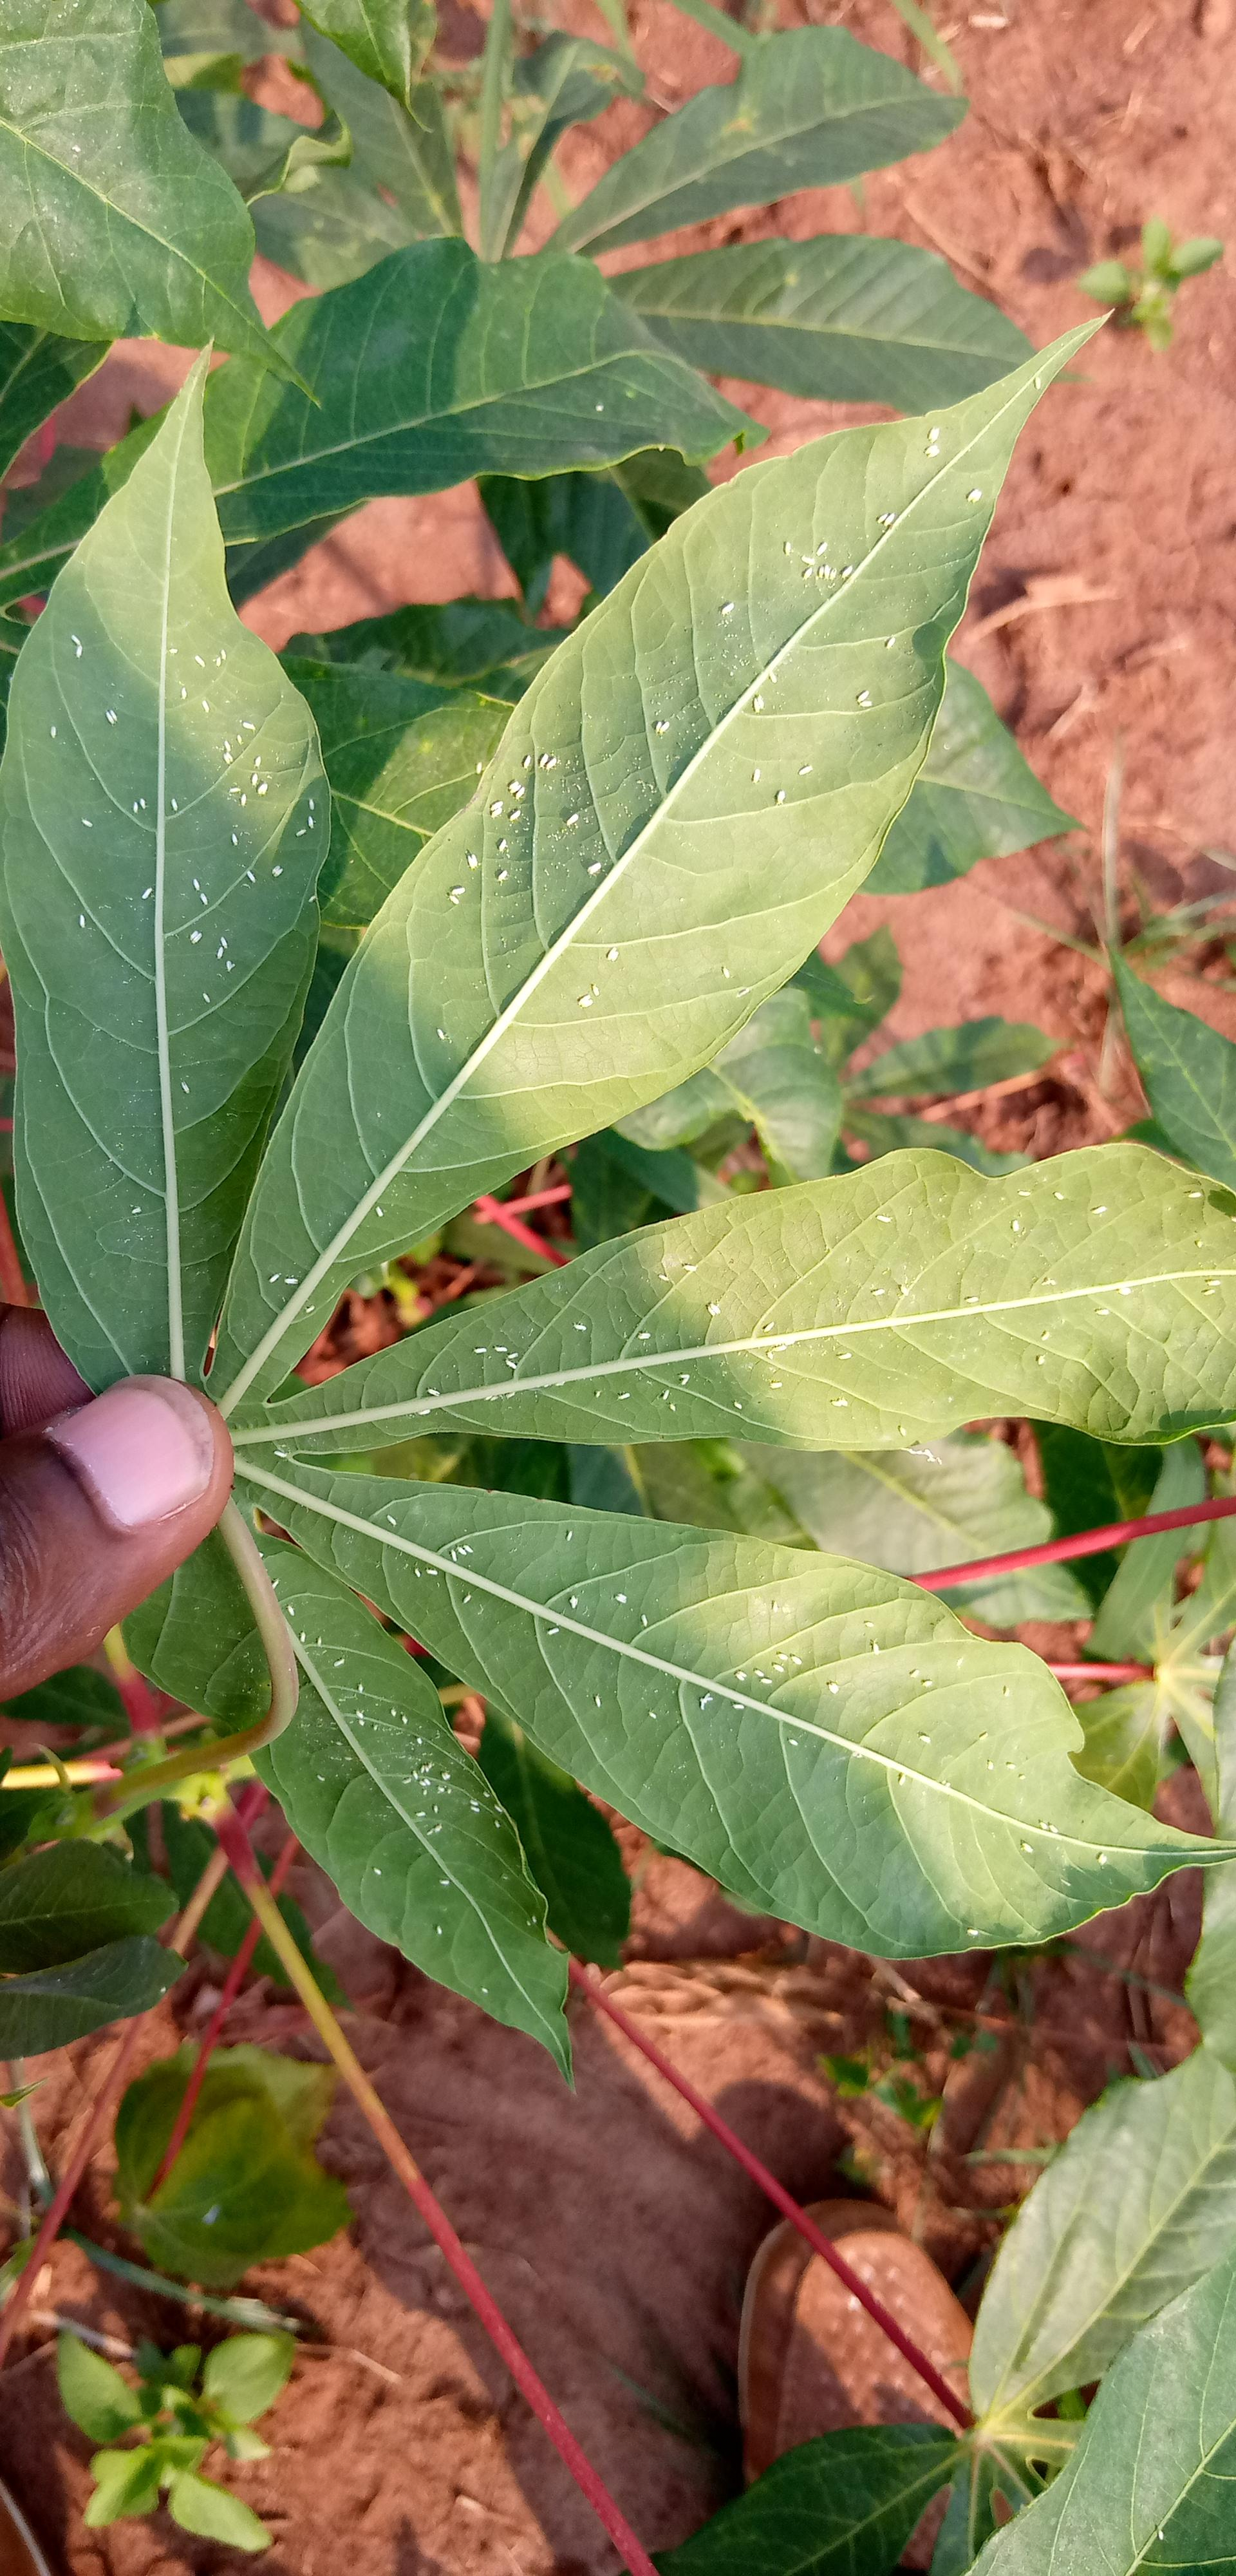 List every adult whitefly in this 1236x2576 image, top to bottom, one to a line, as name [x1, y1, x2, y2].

whitefly [1034, 375, 1043, 390]
whitefly [594, 402, 606, 414]
whitefly [927, 426, 940, 443]
whitefly [925, 444, 938, 454]
whitefly [928, 448, 941, 459]
whitefly [968, 488, 979, 502]
whitefly [973, 489, 982, 502]
whitefly [885, 512, 895, 527]
whitefly [878, 513, 888, 525]
whitefly [784, 538, 791, 556]
whitefly [816, 541, 829, 557]
whitefly [800, 554, 816, 565]
whitefly [824, 562, 830, 580]
whitefly [817, 563, 824, 580]
whitefly [841, 563, 854, 578]
whitefly [803, 567, 814, 580]
whitefly [830, 567, 838, 582]
whitefly [720, 600, 736, 616]
whitefly [70, 634, 82, 645]
whitefly [884, 634, 896, 650]
whitefly [74, 645, 84, 659]
whitefly [167, 647, 180, 654]
whitefly [220, 650, 228, 660]
whitefly [194, 654, 207, 667]
whitefly [214, 657, 222, 668]
whitefly [769, 670, 778, 685]
whitefly [180, 687, 188, 701]
whitefly [857, 690, 870, 703]
whitefly [756, 694, 765, 710]
whitefly [753, 697, 760, 714]
whitefly [201, 699, 212, 714]
whitefly [859, 700, 872, 708]
whitefly [109, 709, 118, 723]
whitefly [105, 711, 115, 725]
whitefly [659, 721, 670, 734]
whitefly [241, 721, 257, 730]
whitefly [655, 721, 662, 734]
whitefly [48, 724, 57, 738]
whitefly [236, 734, 243, 745]
whitefly [223, 740, 231, 752]
whitefly [521, 752, 532, 770]
whitefly [539, 753, 548, 768]
whitefly [223, 753, 234, 766]
whitefly [253, 755, 262, 768]
whitefly [547, 757, 557, 770]
whitefly [474, 760, 483, 776]
whitefly [798, 762, 816, 777]
whitefly [751, 766, 762, 785]
whitefly [250, 772, 260, 787]
whitefly [509, 780, 519, 790]
whitefly [256, 781, 268, 798]
whitefly [510, 784, 521, 794]
whitefly [227, 786, 242, 794]
whitefly [516, 786, 525, 800]
whitefly [774, 788, 786, 805]
whitefly [240, 793, 248, 807]
whitefly [139, 796, 147, 810]
whitefly [169, 797, 180, 812]
whitefly [307, 798, 316, 811]
whitefly [491, 800, 503, 811]
whitefly [133, 800, 139, 813]
whitefly [491, 807, 503, 819]
whitefly [510, 809, 521, 822]
whitefly [566, 813, 581, 826]
whitefly [307, 815, 315, 830]
whitefly [80, 817, 95, 828]
whitefly [295, 828, 306, 838]
whitefly [229, 832, 240, 847]
whitefly [496, 838, 512, 854]
whitefly [473, 854, 478, 869]
whitefly [467, 855, 474, 870]
whitefly [586, 859, 604, 876]
whitefly [271, 866, 283, 877]
whitefly [494, 868, 512, 884]
whitefly [245, 869, 257, 885]
whitefly [192, 877, 202, 891]
whitefly [140, 886, 154, 900]
whitefly [449, 887, 467, 895]
whitefly [199, 891, 209, 906]
whitefly [447, 893, 460, 905]
whitefly [306, 895, 318, 905]
whitefly [79, 914, 87, 930]
whitefly [190, 930, 199, 940]
whitefly [192, 932, 203, 946]
whitefly [220, 936, 230, 949]
whitefly [216, 945, 225, 961]
whitefly [607, 947, 617, 961]
whitefly [612, 951, 619, 963]
whitefly [225, 959, 237, 972]
whitefly [720, 964, 732, 980]
whitefly [590, 983, 601, 998]
whitefly [201, 992, 211, 1005]
whitefly [578, 994, 590, 1006]
whitefly [582, 999, 594, 1009]
whitefly [434, 1026, 447, 1041]
whitefly [180, 1080, 191, 1095]
whitefly [1016, 1188, 1033, 1198]
whitefly [1052, 1190, 1065, 1202]
whitefly [1186, 1191, 1203, 1200]
whitefly [373, 1204, 385, 1218]
whitefly [1089, 1204, 1107, 1216]
whitefly [131, 1206, 143, 1214]
whitefly [875, 1213, 892, 1224]
whitefly [1011, 1218, 1020, 1234]
whitefly [1195, 1238, 1206, 1249]
whitefly [682, 1262, 698, 1273]
whitefly [268, 1273, 281, 1285]
whitefly [657, 1273, 670, 1282]
whitefly [283, 1276, 301, 1286]
whitefly [1040, 1276, 1058, 1287]
whitefly [1206, 1279, 1222, 1286]
whitefly [899, 1283, 910, 1298]
whitefly [870, 1287, 888, 1297]
whitefly [1118, 1287, 1132, 1296]
whitefly [1203, 1288, 1216, 1296]
whitefly [964, 1294, 980, 1304]
whitefly [710, 1302, 722, 1314]
whitefly [304, 1304, 316, 1316]
whitefly [707, 1305, 717, 1317]
whitefly [1094, 1307, 1110, 1316]
whitefly [760, 1320, 776, 1334]
whitefly [572, 1321, 588, 1332]
whitefly [1040, 1330, 1051, 1341]
whitefly [634, 1331, 652, 1341]
whitefly [493, 1344, 509, 1352]
whitefly [471, 1345, 488, 1356]
whitefly [772, 1345, 787, 1352]
whitefly [766, 1349, 774, 1361]
whitefly [835, 1350, 854, 1361]
whitefly [506, 1351, 520, 1359]
whitefly [1036, 1353, 1045, 1367]
whitefly [505, 1359, 520, 1370]
whitefly [679, 1372, 689, 1378]
whitefly [681, 1377, 690, 1387]
whitefly [767, 1379, 785, 1390]
whitefly [425, 1387, 440, 1397]
whitefly [660, 1388, 673, 1401]
whitefly [594, 1388, 604, 1400]
whitefly [616, 1391, 632, 1403]
whitefly [506, 1392, 516, 1399]
whitefly [485, 1396, 492, 1402]
whitefly [491, 1396, 499, 1402]
whitefly [841, 1397, 850, 1408]
whitefly [829, 1399, 842, 1408]
whitefly [732, 1399, 745, 1412]
whitefly [668, 1403, 676, 1413]
whitefly [418, 1408, 431, 1415]
whitefly [897, 1425, 908, 1437]
whitefly [272, 1449, 287, 1459]
whitefly [385, 1513, 398, 1528]
whitefly [566, 1529, 574, 1542]
whitefly [462, 1544, 475, 1554]
whitefly [456, 1546, 467, 1555]
whitefly [449, 1548, 459, 1562]
whitefly [413, 1566, 422, 1580]
whitefly [424, 1568, 439, 1577]
whitefly [272, 1578, 280, 1590]
whitefly [612, 1591, 628, 1605]
whitefly [461, 1592, 473, 1606]
whitefly [567, 1594, 580, 1611]
whitefly [769, 1599, 780, 1615]
whitefly [286, 1604, 295, 1617]
whitefly [639, 1613, 650, 1628]
whitefly [863, 1619, 876, 1629]
whitefly [545, 1625, 561, 1636]
whitefly [299, 1629, 307, 1643]
whitefly [315, 1633, 324, 1647]
whitefly [869, 1640, 882, 1656]
whitefly [776, 1651, 789, 1661]
whitefly [956, 1653, 964, 1667]
whitefly [789, 1654, 803, 1666]
whitefly [332, 1655, 347, 1668]
whitefly [771, 1663, 786, 1673]
whitefly [753, 1667, 766, 1678]
whitefly [908, 1667, 921, 1680]
whitefly [736, 1671, 747, 1678]
whitefly [735, 1672, 745, 1681]
whitefly [759, 1678, 773, 1685]
whitefly [920, 1679, 935, 1687]
whitefly [826, 1680, 841, 1695]
whitefly [355, 1681, 368, 1696]
whitefly [1001, 1685, 1011, 1697]
whitefly [696, 1689, 715, 1712]
whitefly [592, 1692, 605, 1709]
whitefly [731, 1702, 745, 1710]
whitefly [389, 1707, 398, 1718]
whitefly [355, 1709, 365, 1719]
whitefly [647, 1710, 660, 1720]
whitefly [400, 1713, 409, 1726]
whitefly [357, 1718, 367, 1727]
whitefly [977, 1730, 991, 1742]
whitefly [917, 1733, 932, 1745]
whitefly [415, 1736, 425, 1747]
whitefly [787, 1738, 800, 1747]
whitefly [985, 1758, 995, 1771]
whitefly [1006, 1761, 1016, 1772]
whitefly [425, 1765, 431, 1773]
whitefly [420, 1766, 426, 1776]
whitefly [411, 1769, 420, 1780]
whitefly [441, 1772, 453, 1782]
whitefly [897, 1772, 908, 1786]
whitefly [315, 1773, 328, 1783]
whitefly [1018, 1773, 1027, 1783]
whitefly [401, 1775, 412, 1785]
whitefly [424, 1778, 433, 1787]
whitefly [418, 1780, 427, 1787]
whitefly [945, 1781, 952, 1788]
whitefly [436, 1785, 445, 1794]
whitefly [446, 1787, 453, 1794]
whitefly [422, 1789, 428, 1796]
whitefly [482, 1789, 492, 1799]
whitefly [467, 1796, 480, 1806]
whitefly [493, 1803, 504, 1814]
whitefly [433, 1804, 440, 1814]
whitefly [469, 1805, 482, 1814]
whitefly [414, 1808, 427, 1820]
whitefly [492, 1818, 503, 1830]
whitefly [1038, 1819, 1049, 1831]
whitefly [431, 1822, 444, 1833]
whitefly [1049, 1823, 1060, 1834]
whitefly [426, 1827, 435, 1836]
whitefly [1020, 1840, 1035, 1855]
whitefly [1098, 1850, 1110, 1868]
whitefly [371, 1866, 383, 1877]
whitefly [438, 1877, 451, 1886]
whitefly [530, 1914, 539, 1924]
whitefly [525, 1919, 532, 1926]
whitefly [435, 1923, 445, 1935]
whitefly [964, 1927, 980, 1938]
whitefly [479, 1985, 489, 1995]
whitefly [1156, 2528, 1166, 2542]